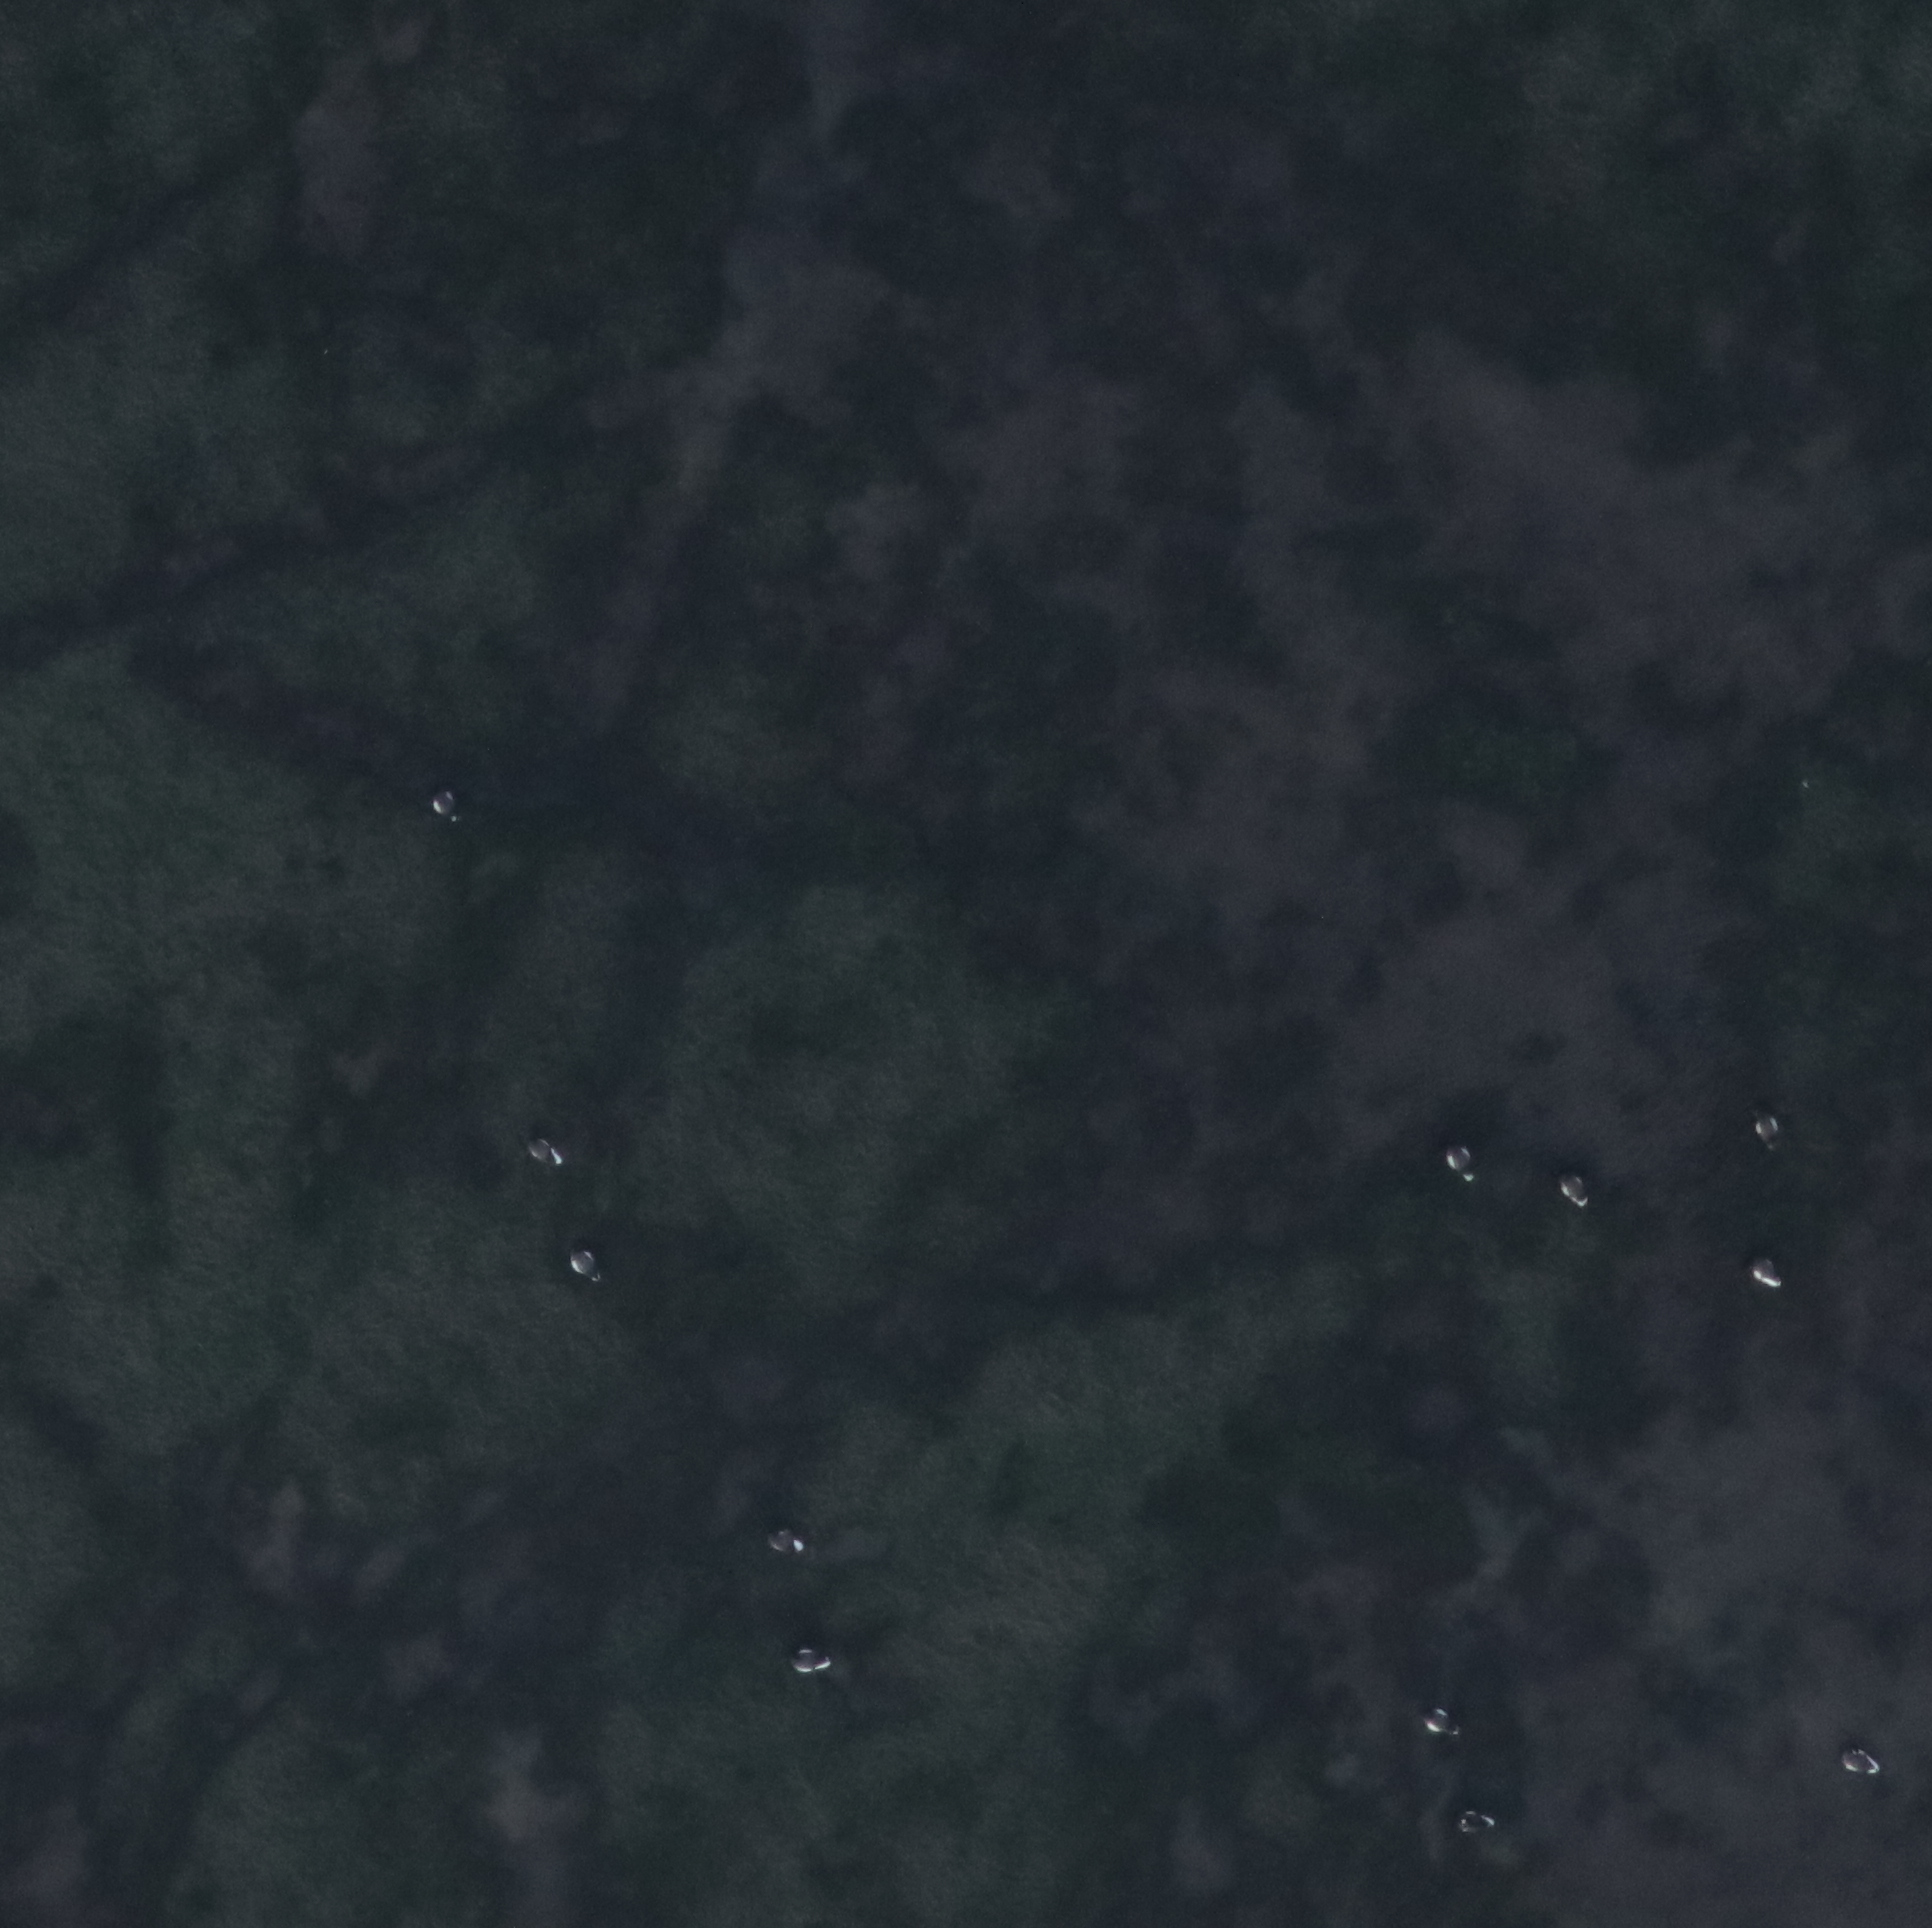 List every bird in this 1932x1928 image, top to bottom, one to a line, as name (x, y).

brant (444, 803)
brant (1766, 1126)
brant (541, 1151)
brant (1461, 1161)
brant (1574, 1185)
brant (585, 1264)
brant (1766, 1269)
brant (785, 1539)
brant (808, 1658)
brant (1440, 1721)
brant (1858, 1760)
brant (1474, 1822)